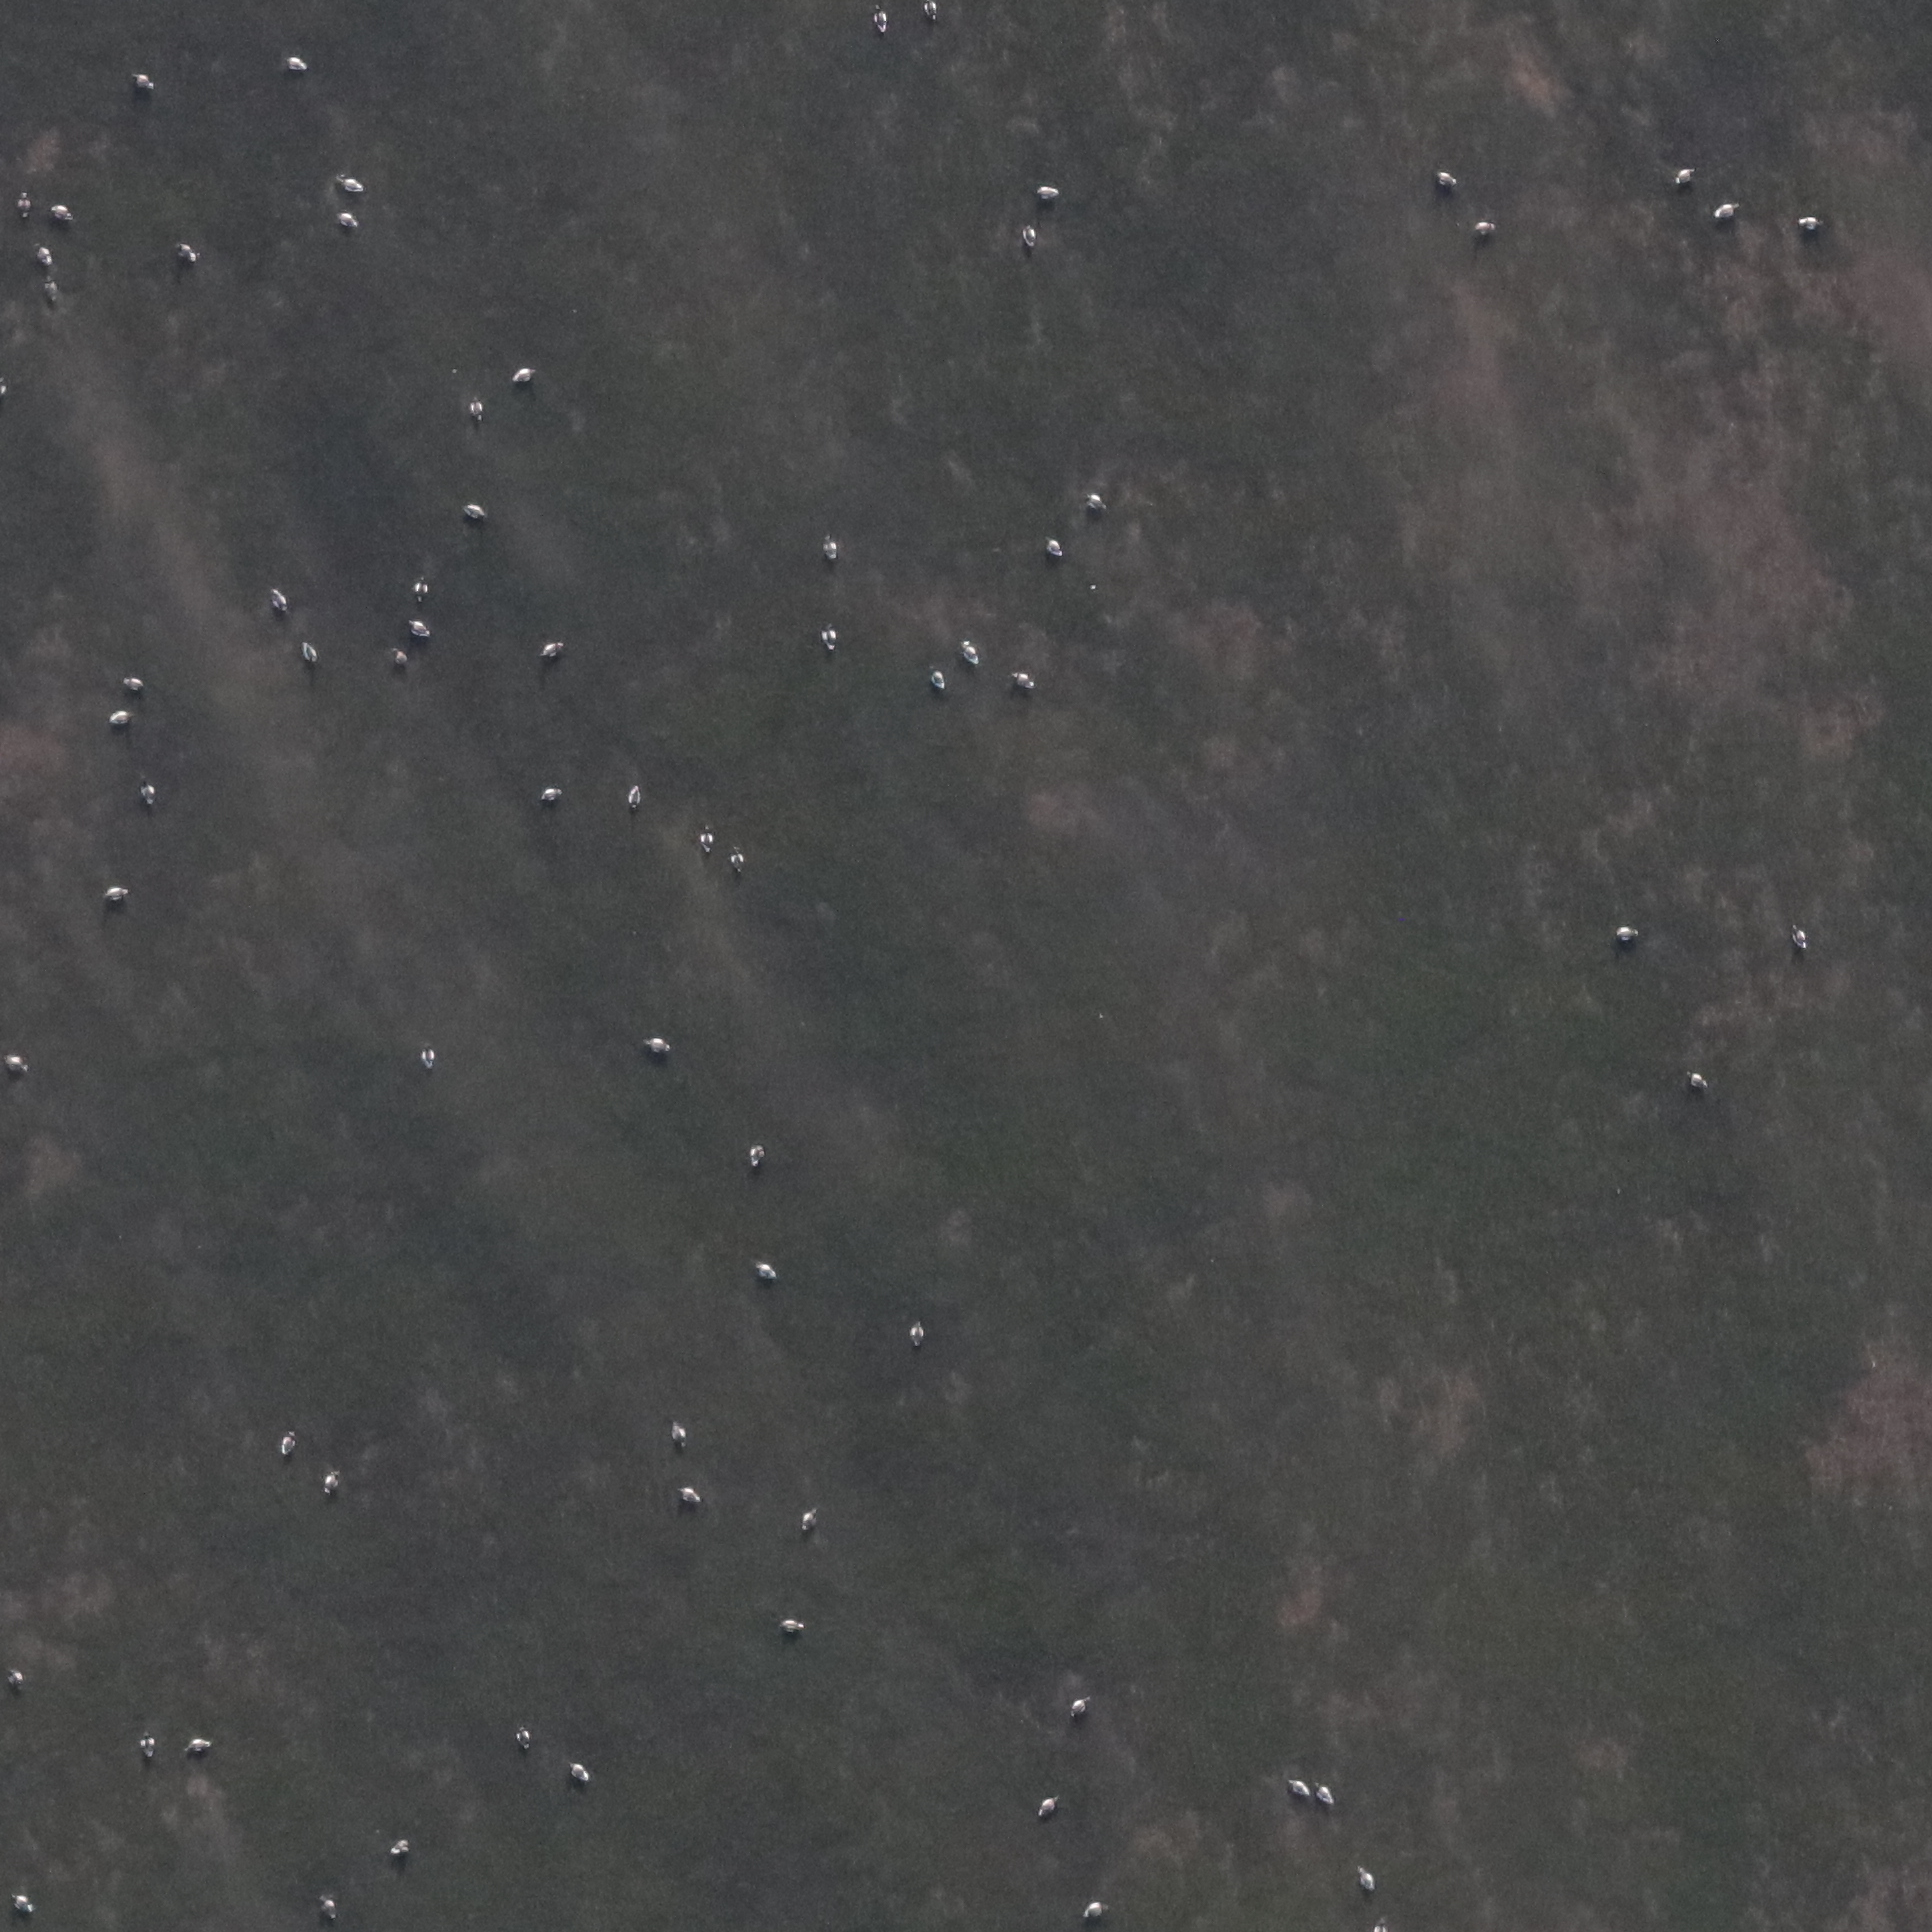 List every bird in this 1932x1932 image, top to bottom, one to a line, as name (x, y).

brant (940, 4)
brant (878, 16)
brant (290, 59)
brant (137, 76)
brant (1685, 172)
brant (1447, 182)
brant (349, 186)
brant (1058, 190)
brant (24, 202)
brant (349, 210)
brant (1732, 214)
brant (61, 216)
brant (1816, 224)
brant (1476, 227)
brant (1027, 244)
brant (49, 247)
brant (191, 249)
brant (51, 296)
brant (521, 377)
brant (10, 388)
brant (481, 407)
brant (1088, 508)
brant (472, 512)
brant (827, 552)
brant (1063, 552)
brant (415, 581)
brant (285, 599)
brant (418, 630)
brant (839, 631)
brant (550, 649)
brant (961, 650)
brant (314, 652)
brant (404, 666)
brant (135, 679)
brant (928, 679)
brant (1030, 679)
brant (119, 714)
brant (562, 791)
brant (150, 793)
brant (639, 793)
brant (706, 833)
brant (740, 854)
brant (112, 887)
brant (1623, 936)
brant (1803, 938)
brant (655, 1054)
brant (418, 1056)
brant (16, 1072)
brant (1702, 1083)
brant (754, 1167)
brant (770, 1266)
brant (931, 1334)
brant (679, 1430)
brant (290, 1436)
brant (333, 1482)
brant (699, 1493)
brant (808, 1520)
brant (787, 1616)
brant (23, 1671)
brant (1087, 1704)
brant (510, 1738)
brant (151, 1744)
brant (206, 1744)
brant (580, 1776)
brant (1295, 1781)
brant (1331, 1793)
brant (1045, 1806)
brant (398, 1839)
brant (1368, 1884)
brant (21, 1897)
brant (333, 1914)
brant (1077, 1915)